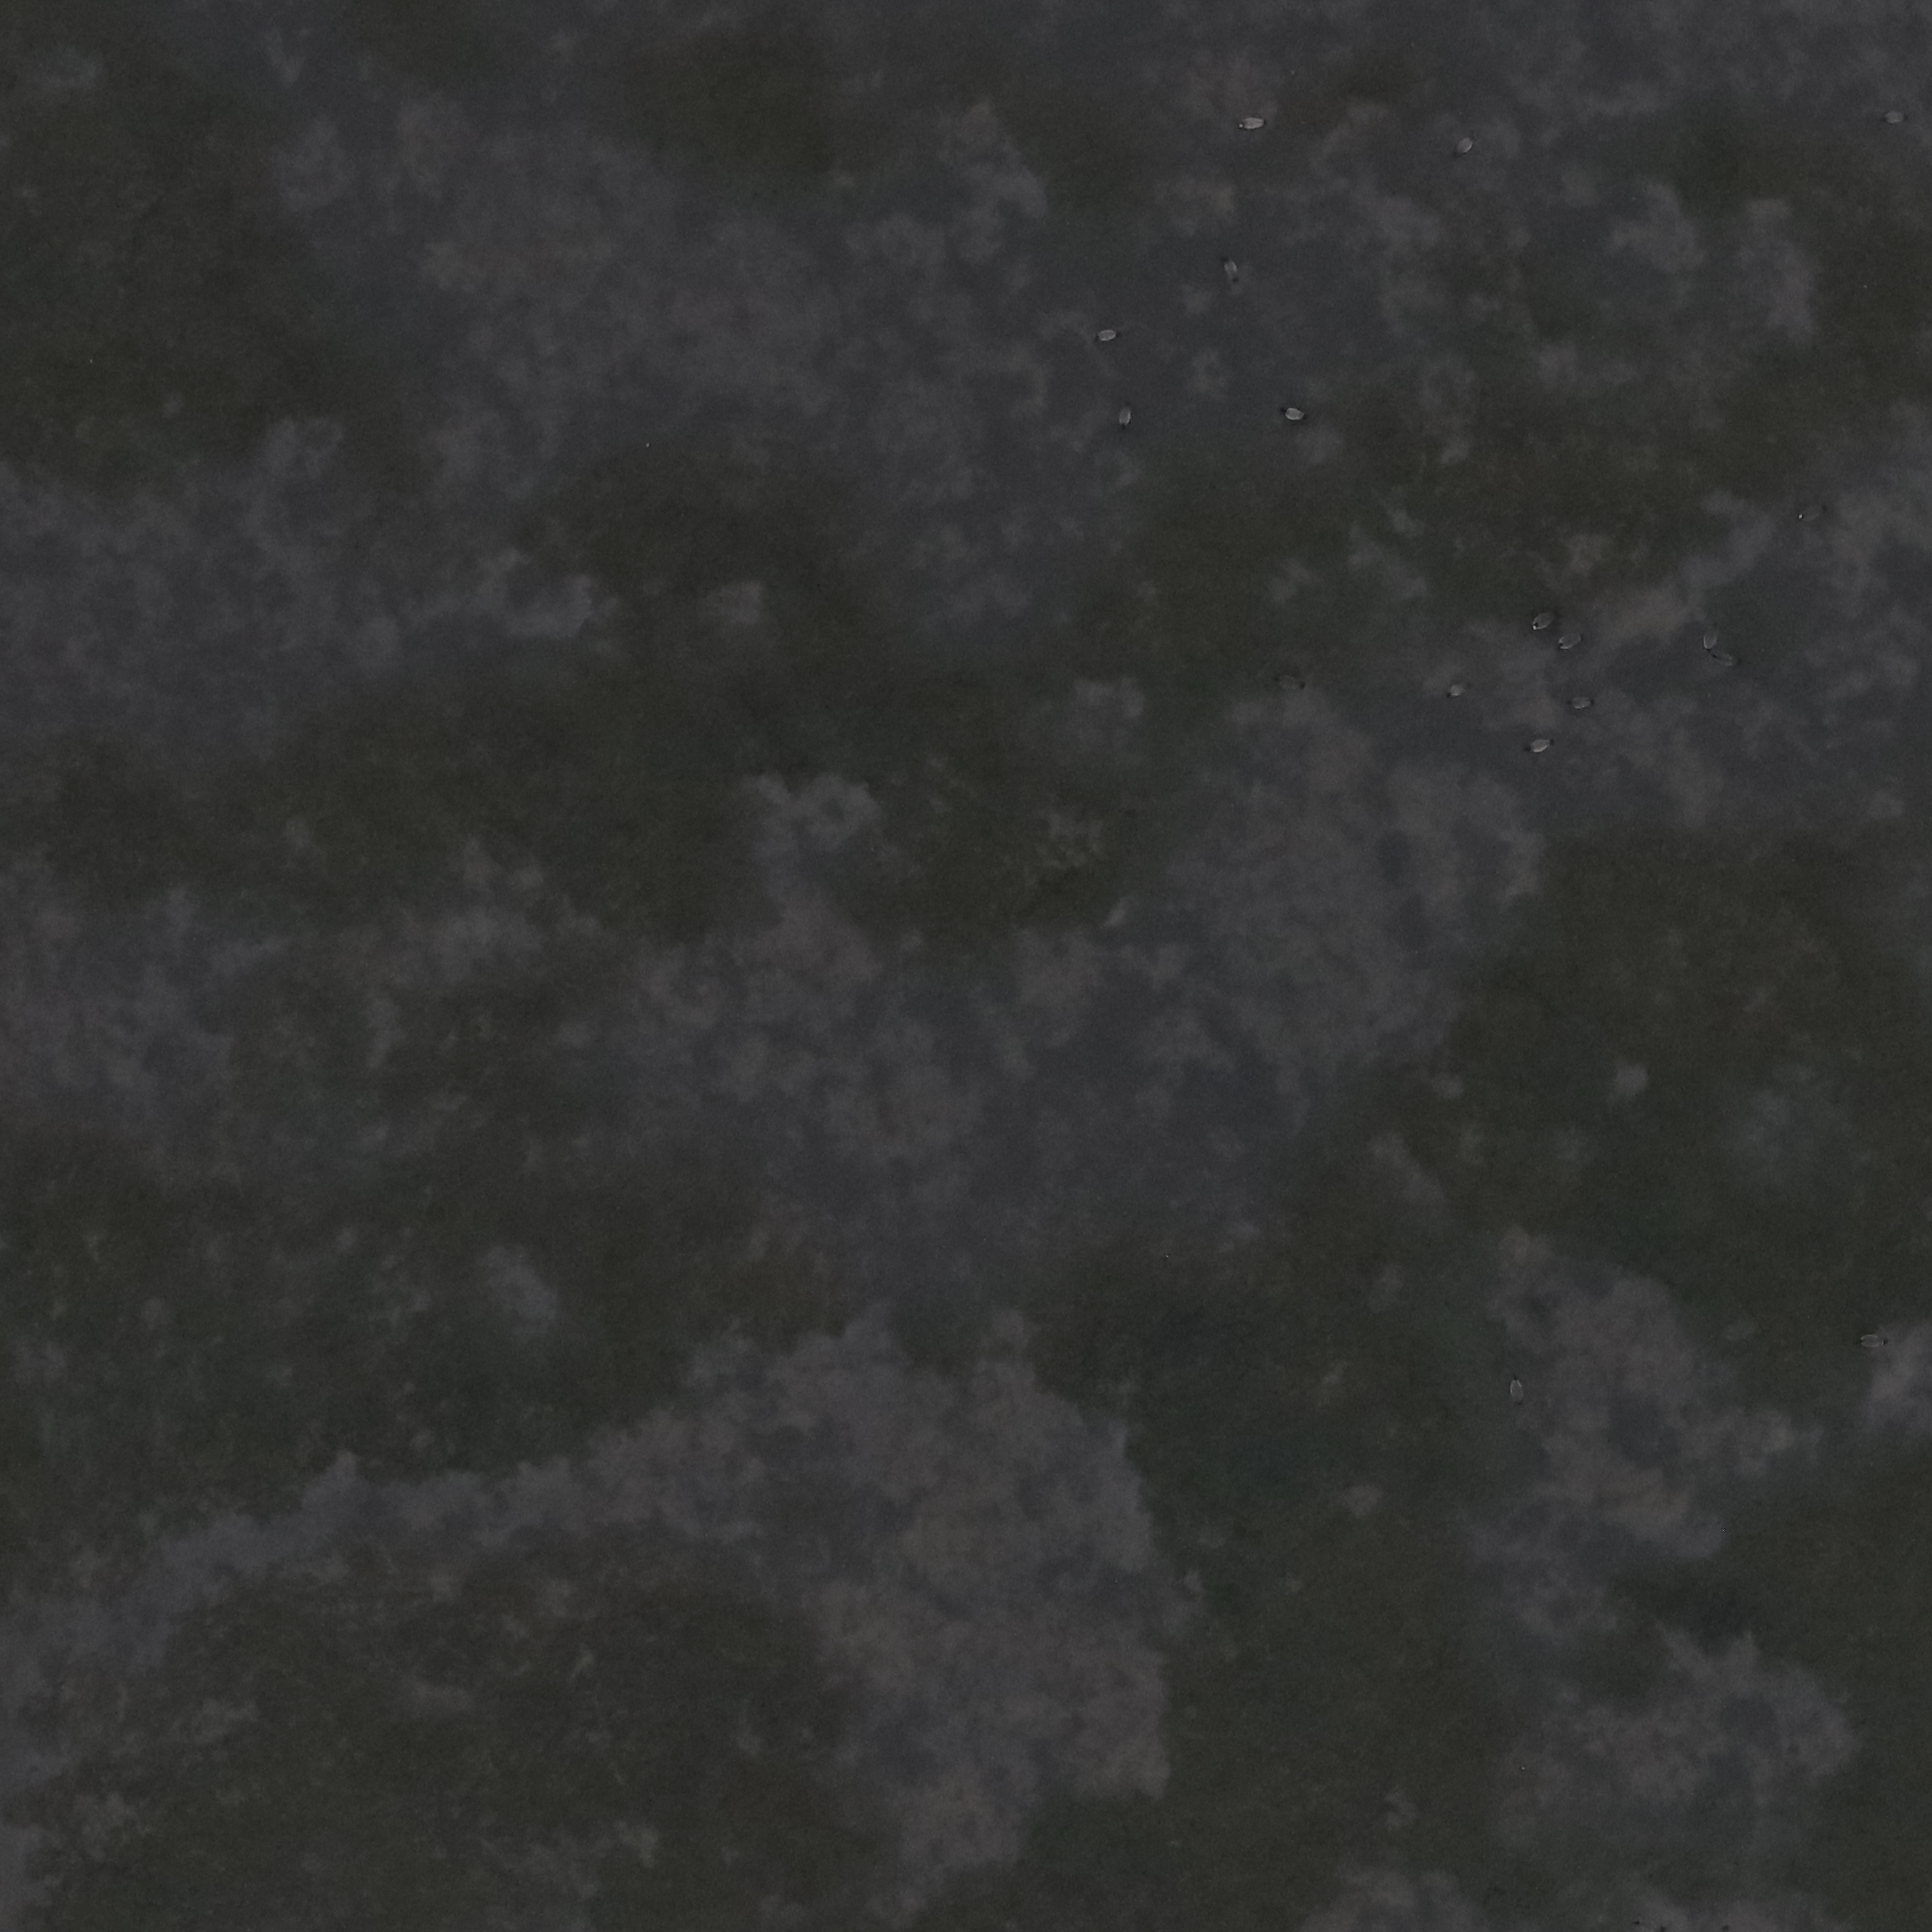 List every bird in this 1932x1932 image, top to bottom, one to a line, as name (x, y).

Canada goose (1896, 116)
Canada goose (1252, 124)
Canada goose (1471, 147)
Canada goose (1230, 269)
Canada goose (1106, 335)
Canada goose (1294, 414)
Canada goose (1132, 420)
Canada goose (1812, 521)
Canada goose (1542, 620)
Canada goose (1715, 623)
Canada goose (1575, 636)
Canada goose (1722, 656)
Canada goose (1298, 678)
Canada goose (1459, 688)
Canada goose (1577, 703)
Canada goose (1539, 745)
Canada goose (1879, 1338)
Canada goose (1518, 1398)
Canada goose (1641, 1921)
Canada goose (1736, 1931)